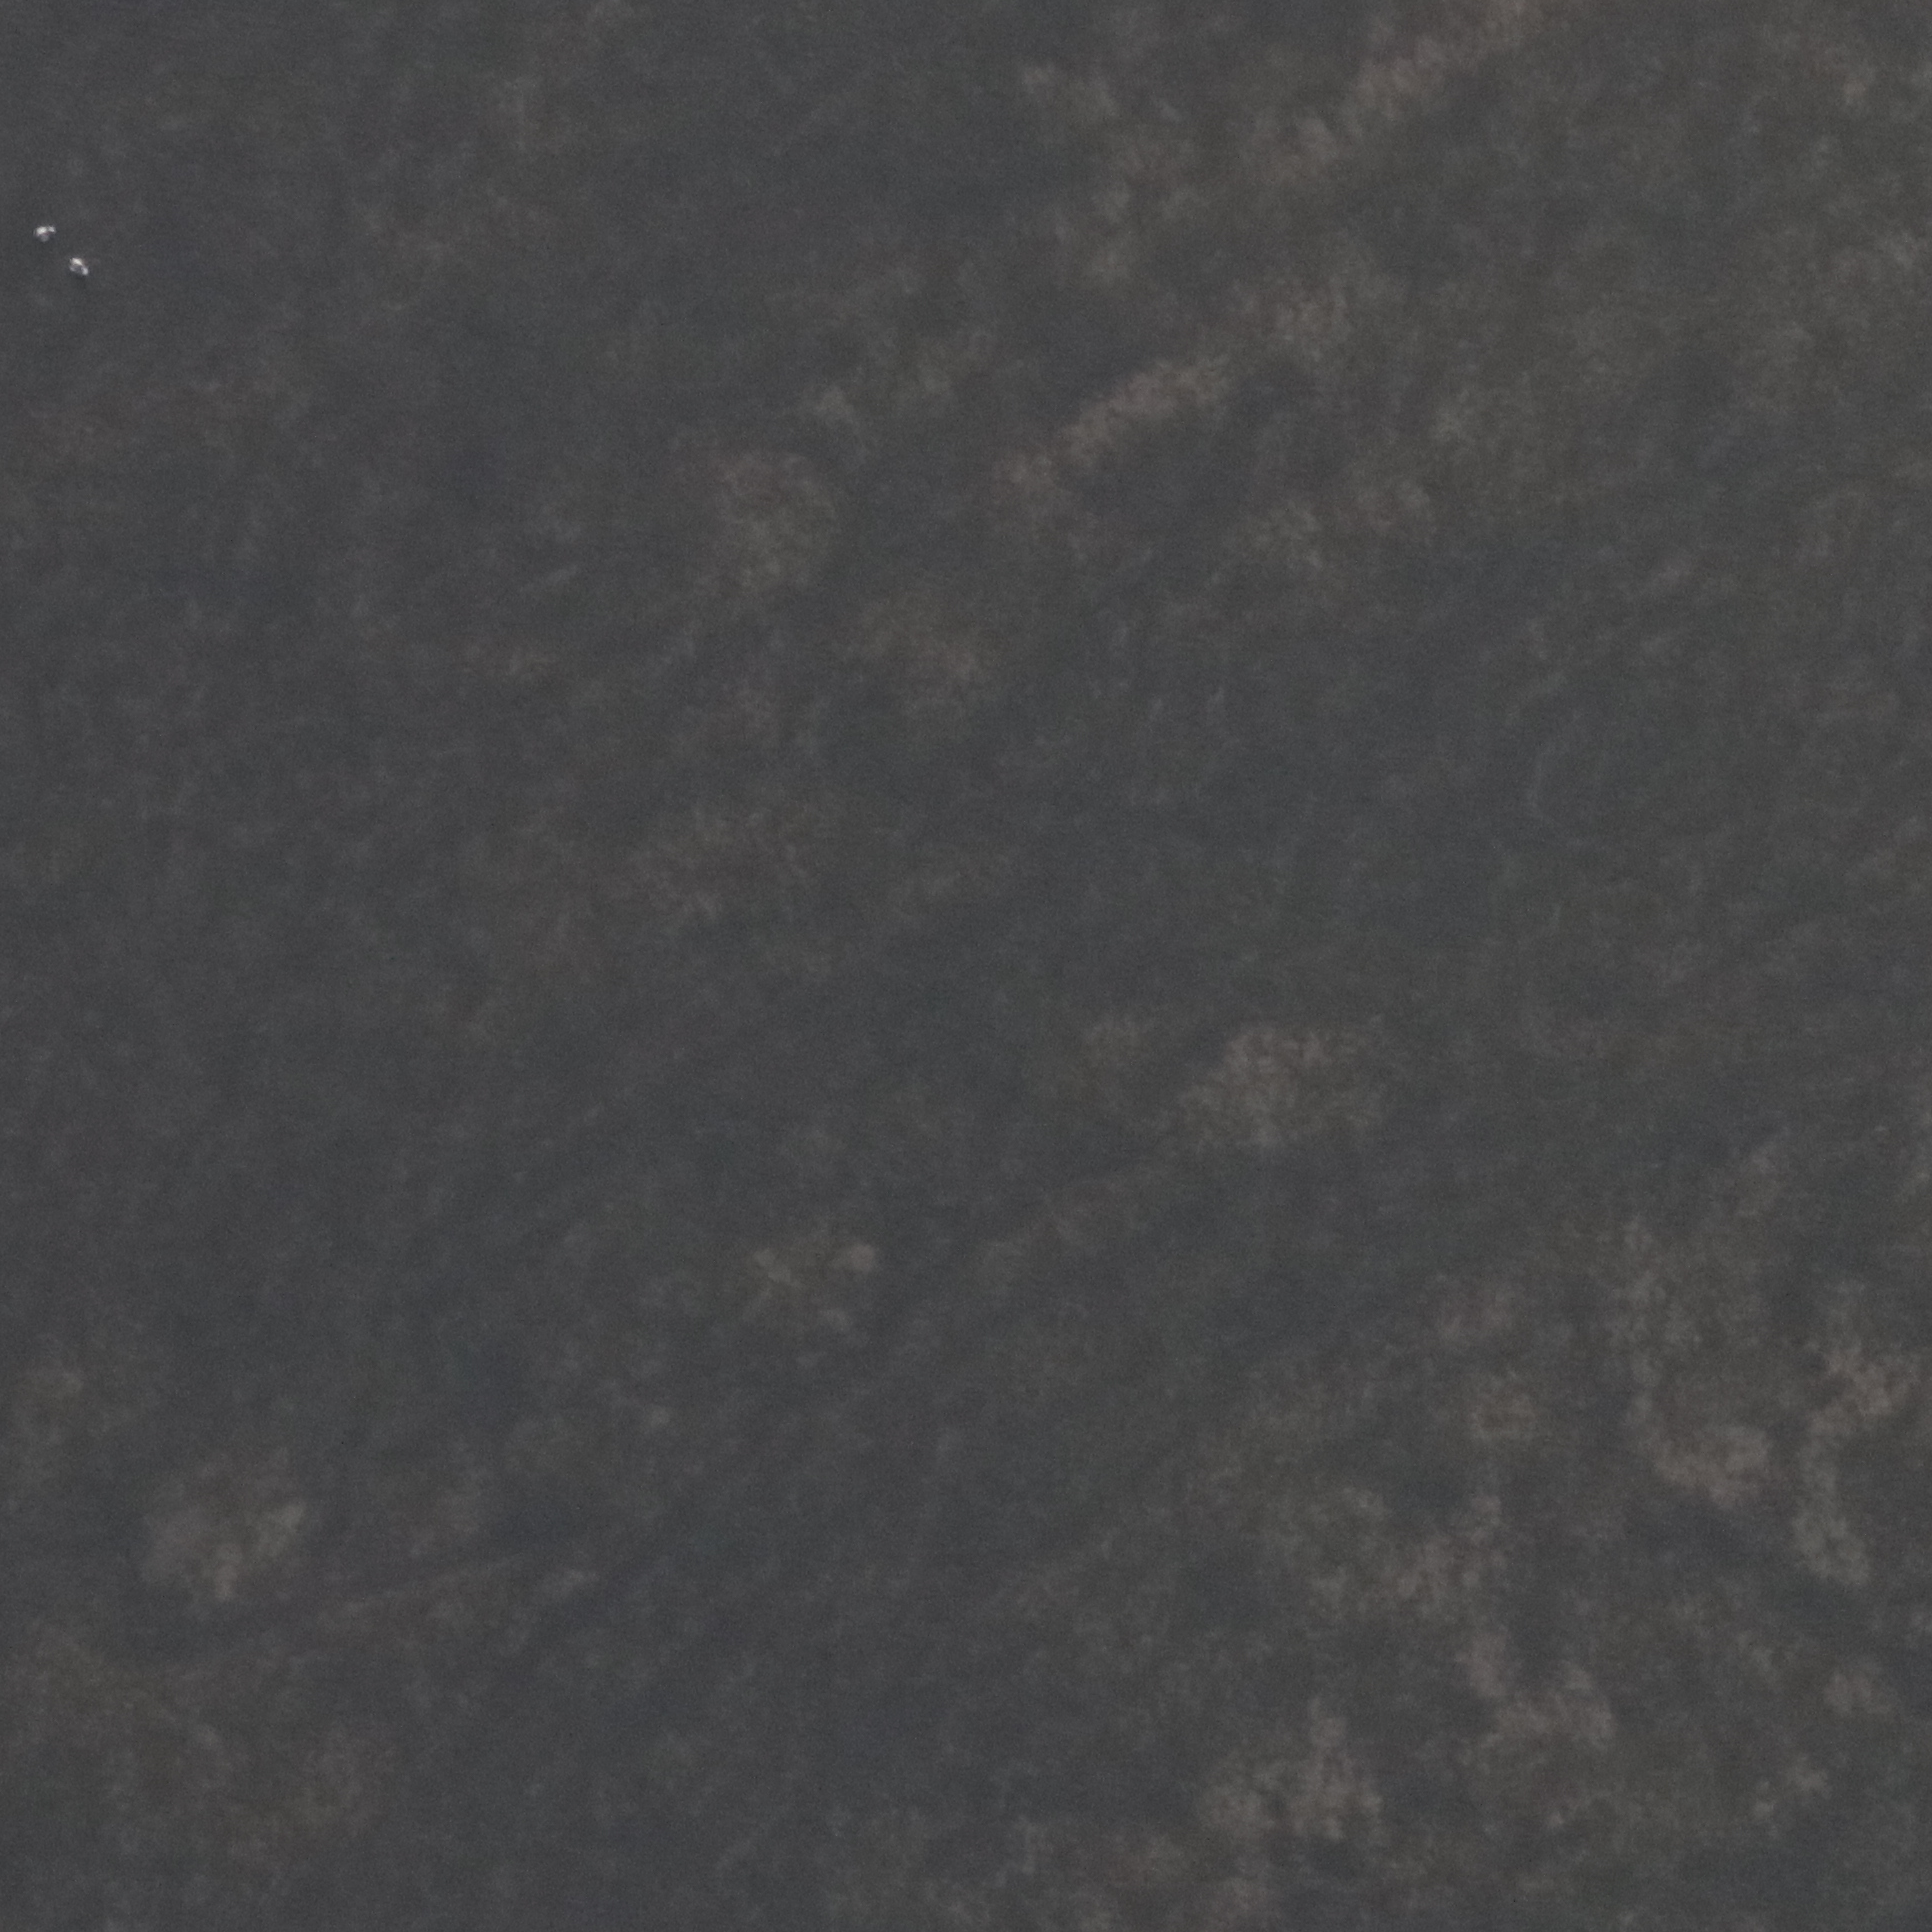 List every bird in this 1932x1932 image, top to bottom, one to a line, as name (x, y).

brant (44, 232)
brant (77, 267)